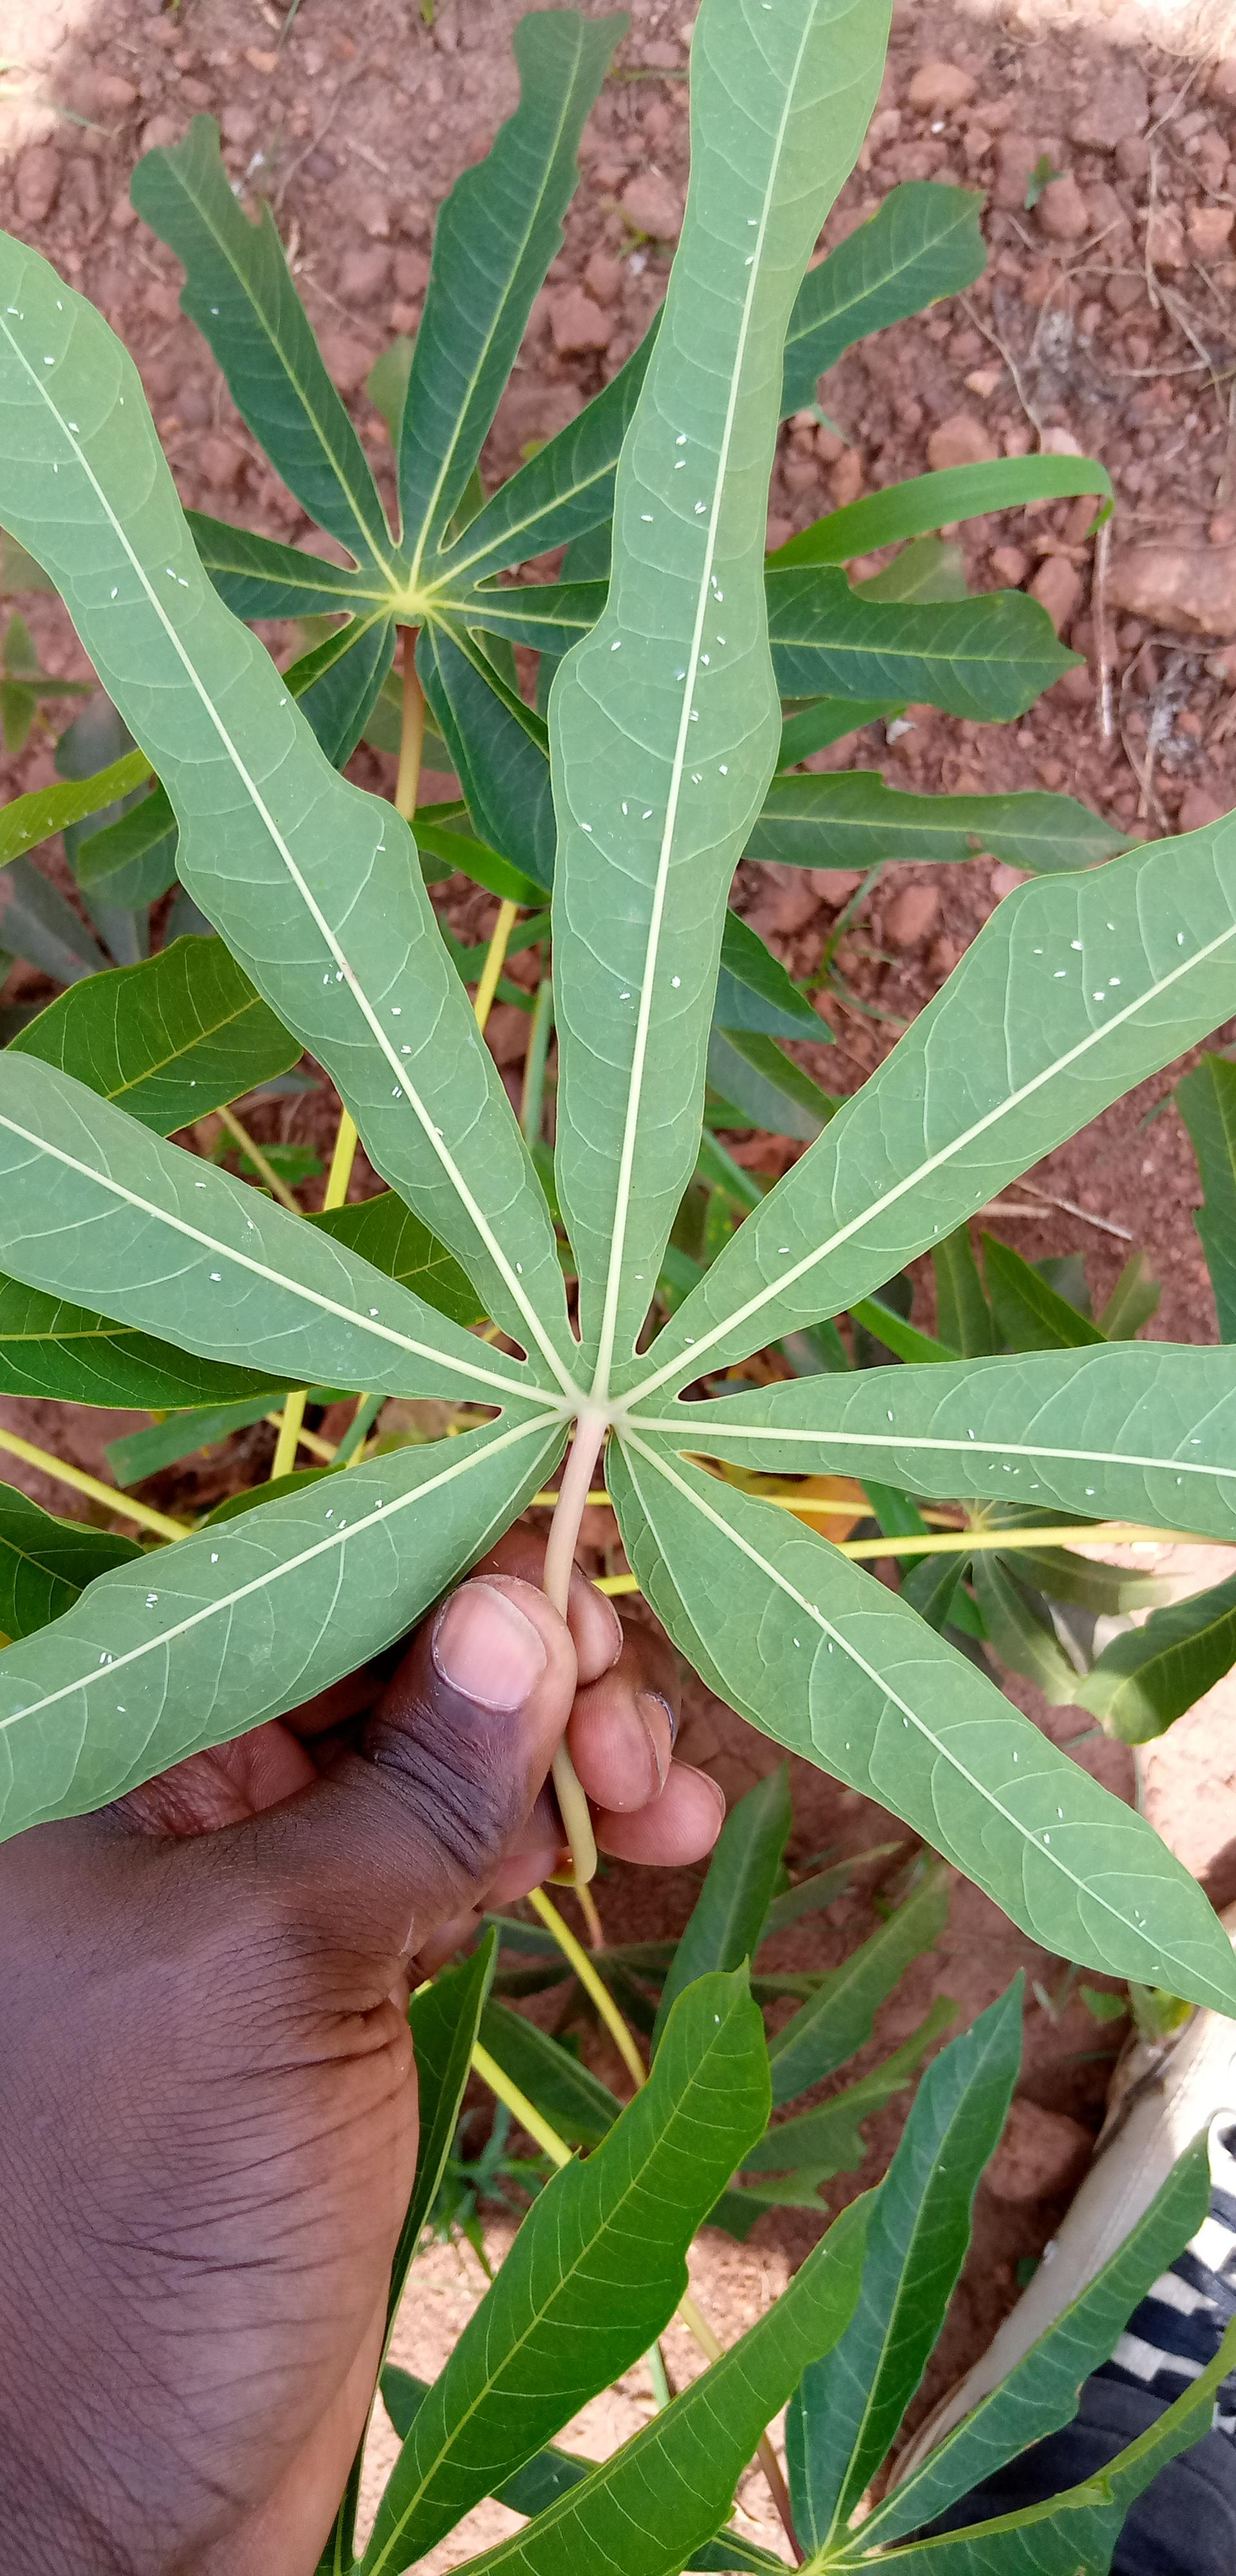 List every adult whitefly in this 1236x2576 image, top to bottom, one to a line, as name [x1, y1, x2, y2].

whitefly [760, 2, 774, 12]
whitefly [744, 218, 759, 228]
whitefly [743, 254, 756, 268]
whitefly [55, 299, 68, 314]
whitefly [5, 306, 19, 316]
whitefly [42, 356, 55, 361]
whitefly [43, 361, 55, 366]
whitefly [117, 393, 126, 409]
whitefly [67, 422, 79, 427]
whitefly [68, 426, 81, 435]
whitefly [674, 433, 686, 445]
whitefly [679, 437, 688, 447]
whitefly [671, 459, 688, 471]
whitefly [51, 461, 61, 475]
whitefly [694, 500, 702, 511]
whitefly [694, 505, 708, 516]
whitefly [639, 513, 655, 524]
whitefly [164, 567, 176, 580]
whitefly [710, 573, 719, 589]
whitefly [176, 576, 191, 589]
whitefly [109, 584, 122, 601]
whitefly [716, 589, 725, 598]
whitefly [711, 592, 723, 603]
whitefly [715, 634, 727, 648]
whitefly [609, 639, 623, 654]
whitefly [697, 652, 714, 670]
whitefly [675, 670, 687, 683]
whitefly [278, 697, 289, 708]
whitefly [691, 709, 701, 717]
whitefly [689, 715, 700, 724]
whitefly [720, 764, 730, 772]
whitefly [718, 767, 727, 777]
whitefly [695, 772, 706, 782]
whitefly [689, 773, 700, 786]
whitefly [620, 799, 631, 818]
whitefly [641, 809, 655, 822]
whitefly [579, 820, 594, 835]
whitefly [374, 843, 388, 854]
whitefly [1105, 921, 1116, 933]
whitefly [1174, 931, 1186, 948]
whitefly [1070, 940, 1084, 947]
whitefly [1069, 942, 1083, 952]
whitefly [1031, 947, 1045, 957]
whitefly [1051, 969, 1068, 980]
whitefly [334, 971, 341, 980]
whitefly [337, 971, 344, 985]
whitefly [321, 972, 331, 986]
whitefly [673, 975, 684, 983]
whitefly [1107, 977, 1121, 981]
whitefly [671, 978, 683, 988]
whitefly [670, 980, 679, 990]
whitefly [1107, 981, 1121, 987]
whitefly [615, 990, 633, 1003]
whitefly [1091, 991, 1107, 997]
whitefly [1093, 996, 1107, 1003]
whitefly [389, 1007, 402, 1012]
whitefly [391, 1011, 402, 1017]
whitefly [400, 1044, 412, 1050]
whitefly [399, 1048, 413, 1055]
whitefly [389, 1085, 400, 1096]
whitefly [395, 1089, 404, 1099]
whitefly [433, 1126, 446, 1137]
whitefly [192, 1180, 209, 1190]
whitefly [245, 1219, 255, 1232]
whitefly [932, 1223, 942, 1236]
whitefly [775, 1246, 792, 1257]
whitefly [513, 1260, 526, 1276]
whitefly [210, 1272, 222, 1278]
whitefly [633, 1273, 646, 1282]
whitefly [209, 1276, 223, 1283]
whitefly [368, 1307, 377, 1313]
whitefly [369, 1310, 379, 1318]
whitefly [682, 1335, 698, 1346]
whitefly [886, 1408, 895, 1424]
whitefly [967, 1428, 978, 1441]
whitefly [1187, 1437, 1204, 1446]
whitefly [986, 1463, 997, 1471]
whitefly [1000, 1463, 1011, 1474]
whitefly [1011, 1466, 1022, 1477]
whitefly [1174, 1475, 1184, 1486]
whitefly [1028, 1482, 1040, 1491]
whitefly [1083, 1487, 1096, 1495]
whitefly [379, 1499, 384, 1510]
whitefly [374, 1499, 379, 1506]
whitefly [323, 1507, 335, 1520]
whitefly [338, 1518, 347, 1533]
whitefly [209, 1549, 223, 1569]
whitefly [207, 1550, 222, 1566]
whitefly [146, 1591, 158, 1597]
whitefly [145, 1596, 159, 1603]
whitefly [144, 1602, 154, 1611]
whitefly [812, 1603, 821, 1614]
whitefly [791, 1636, 802, 1649]
whitefly [826, 1640, 835, 1654]
whitefly [98, 1650, 107, 1665]
whitefly [106, 1653, 113, 1665]
whitefly [114, 1703, 130, 1716]
whitefly [901, 1715, 910, 1730]
whitefly [844, 1739, 853, 1753]
whitefly [1011, 1749, 1019, 1765]
whitefly [1055, 1805, 1065, 1820]
whitefly [1041, 1832, 1053, 1846]
whitefly [1132, 1908, 1141, 1919]
whitefly [1137, 1918, 1148, 1929]
whitefly [1150, 1964, 1161, 1972]